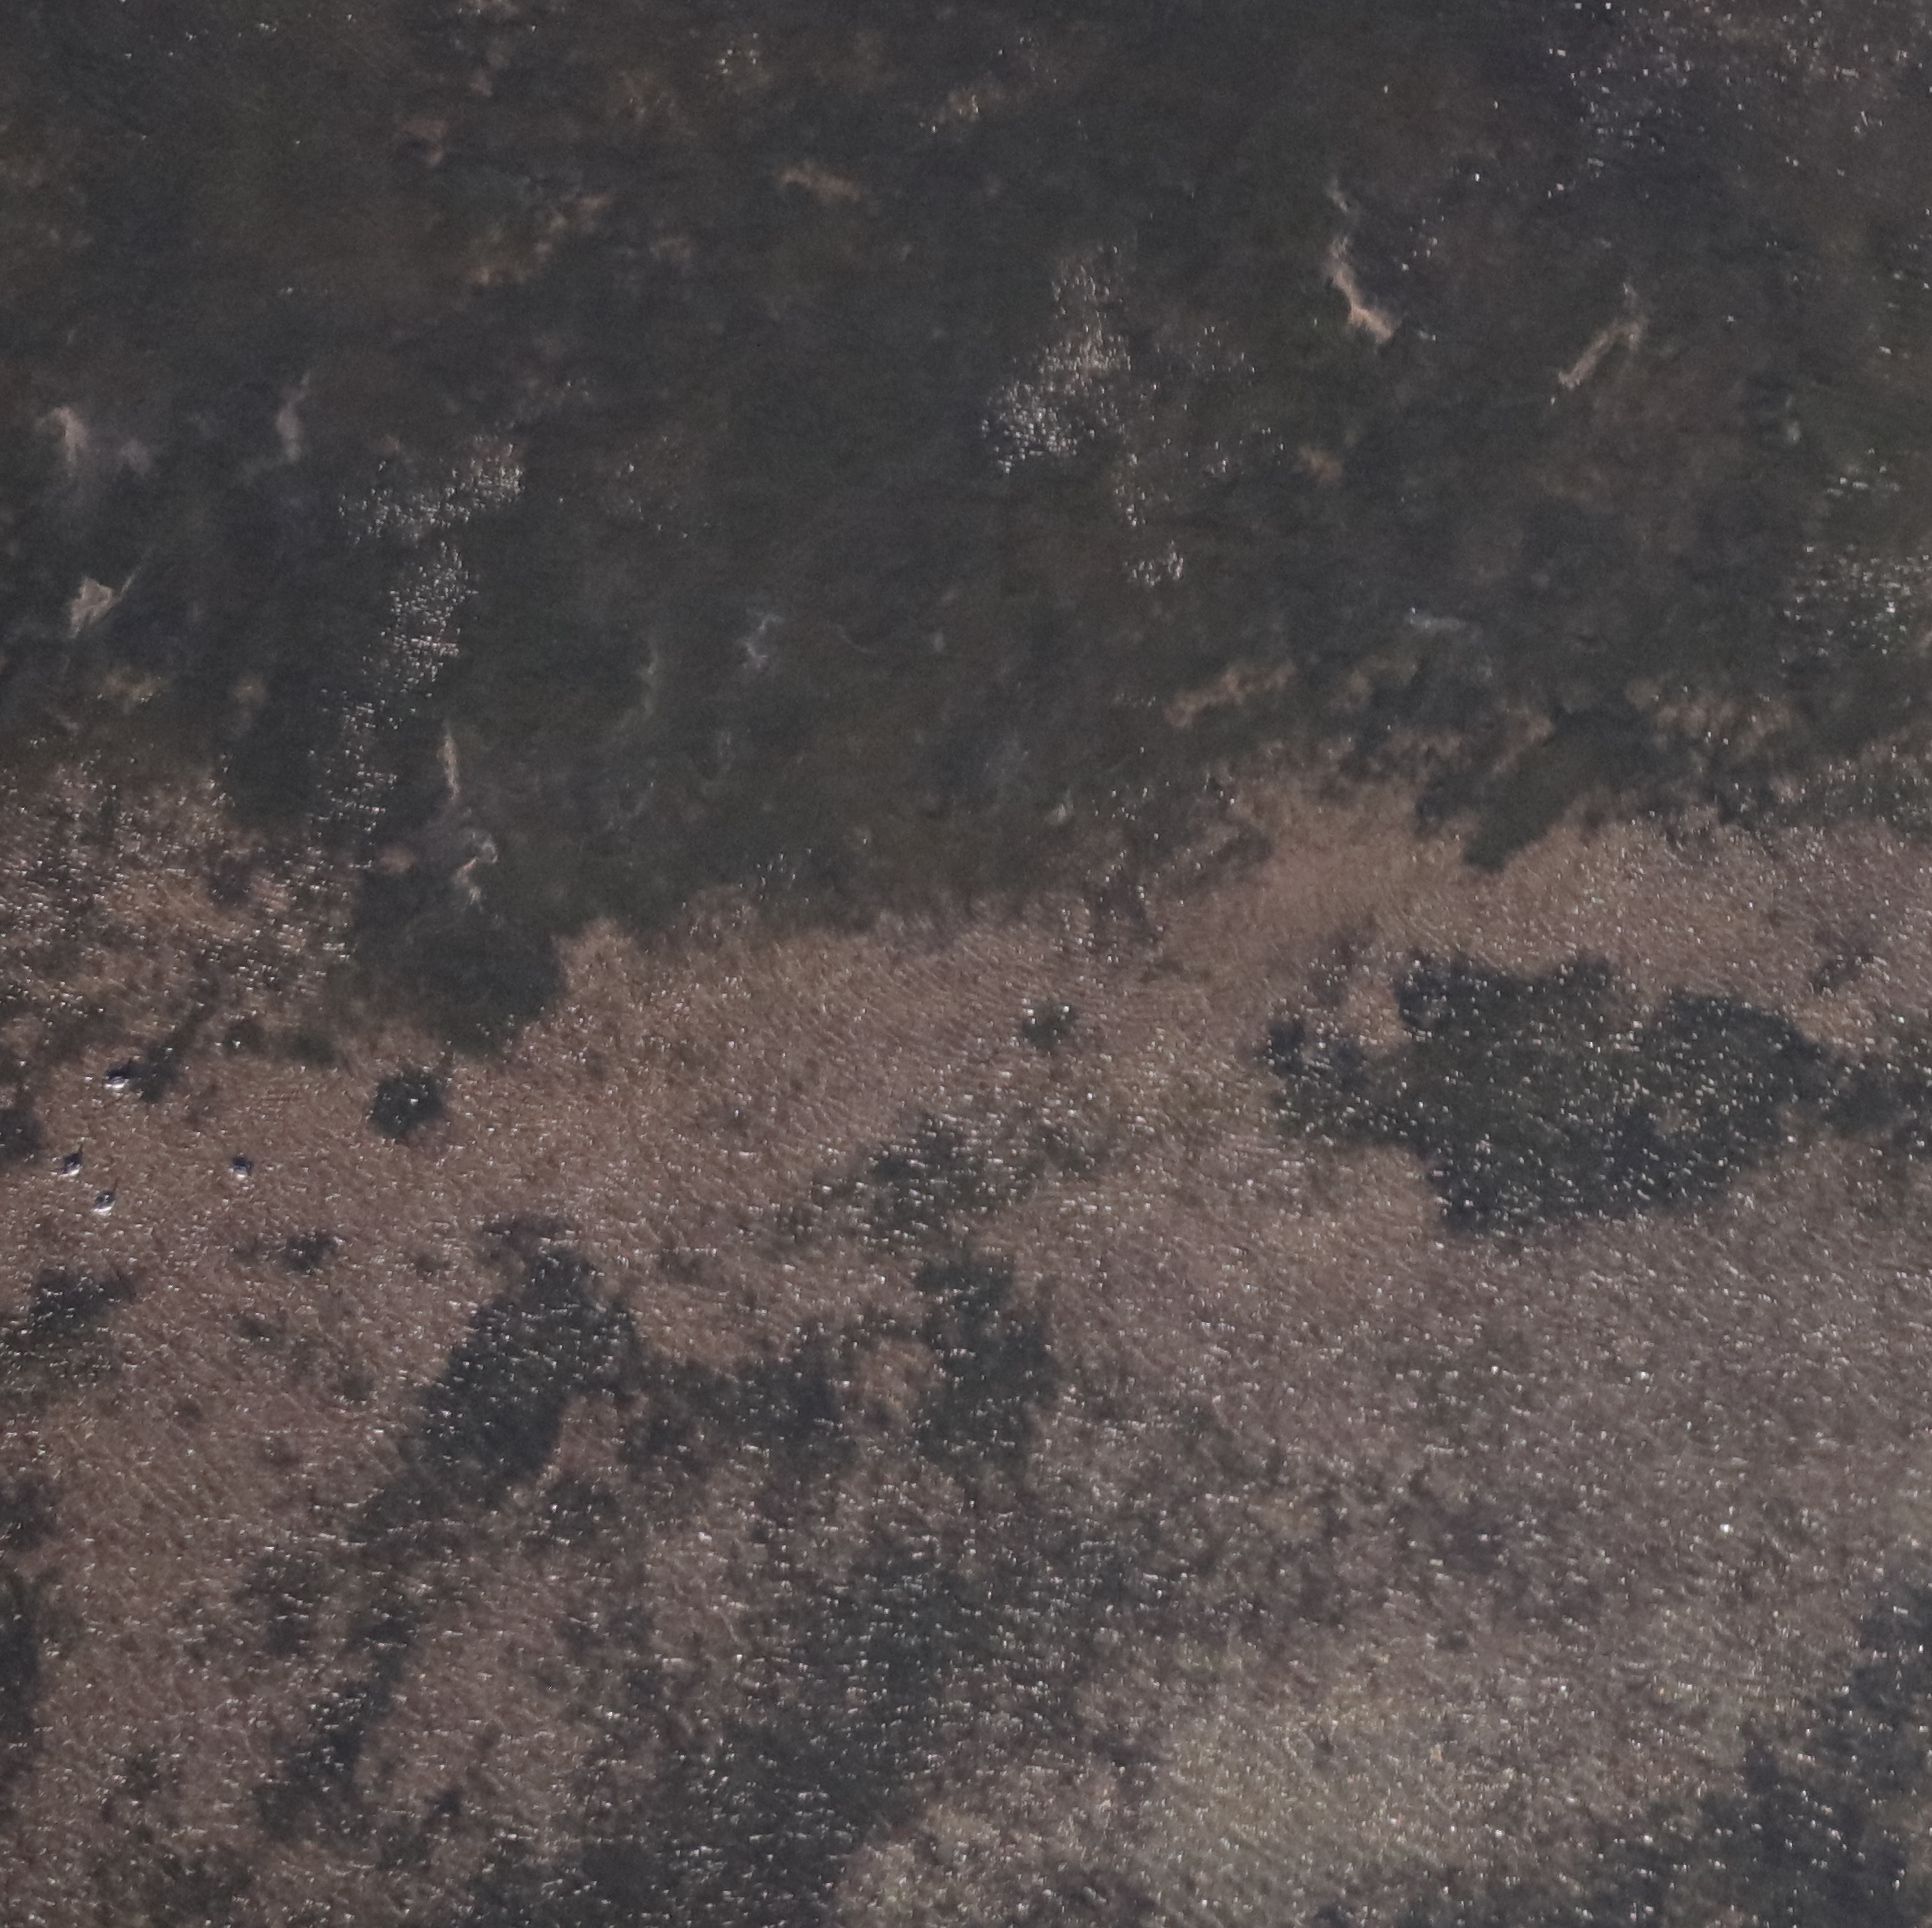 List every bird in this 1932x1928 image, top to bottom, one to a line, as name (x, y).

brant (115, 1080)
brant (71, 1167)
brant (239, 1168)
brant (107, 1206)